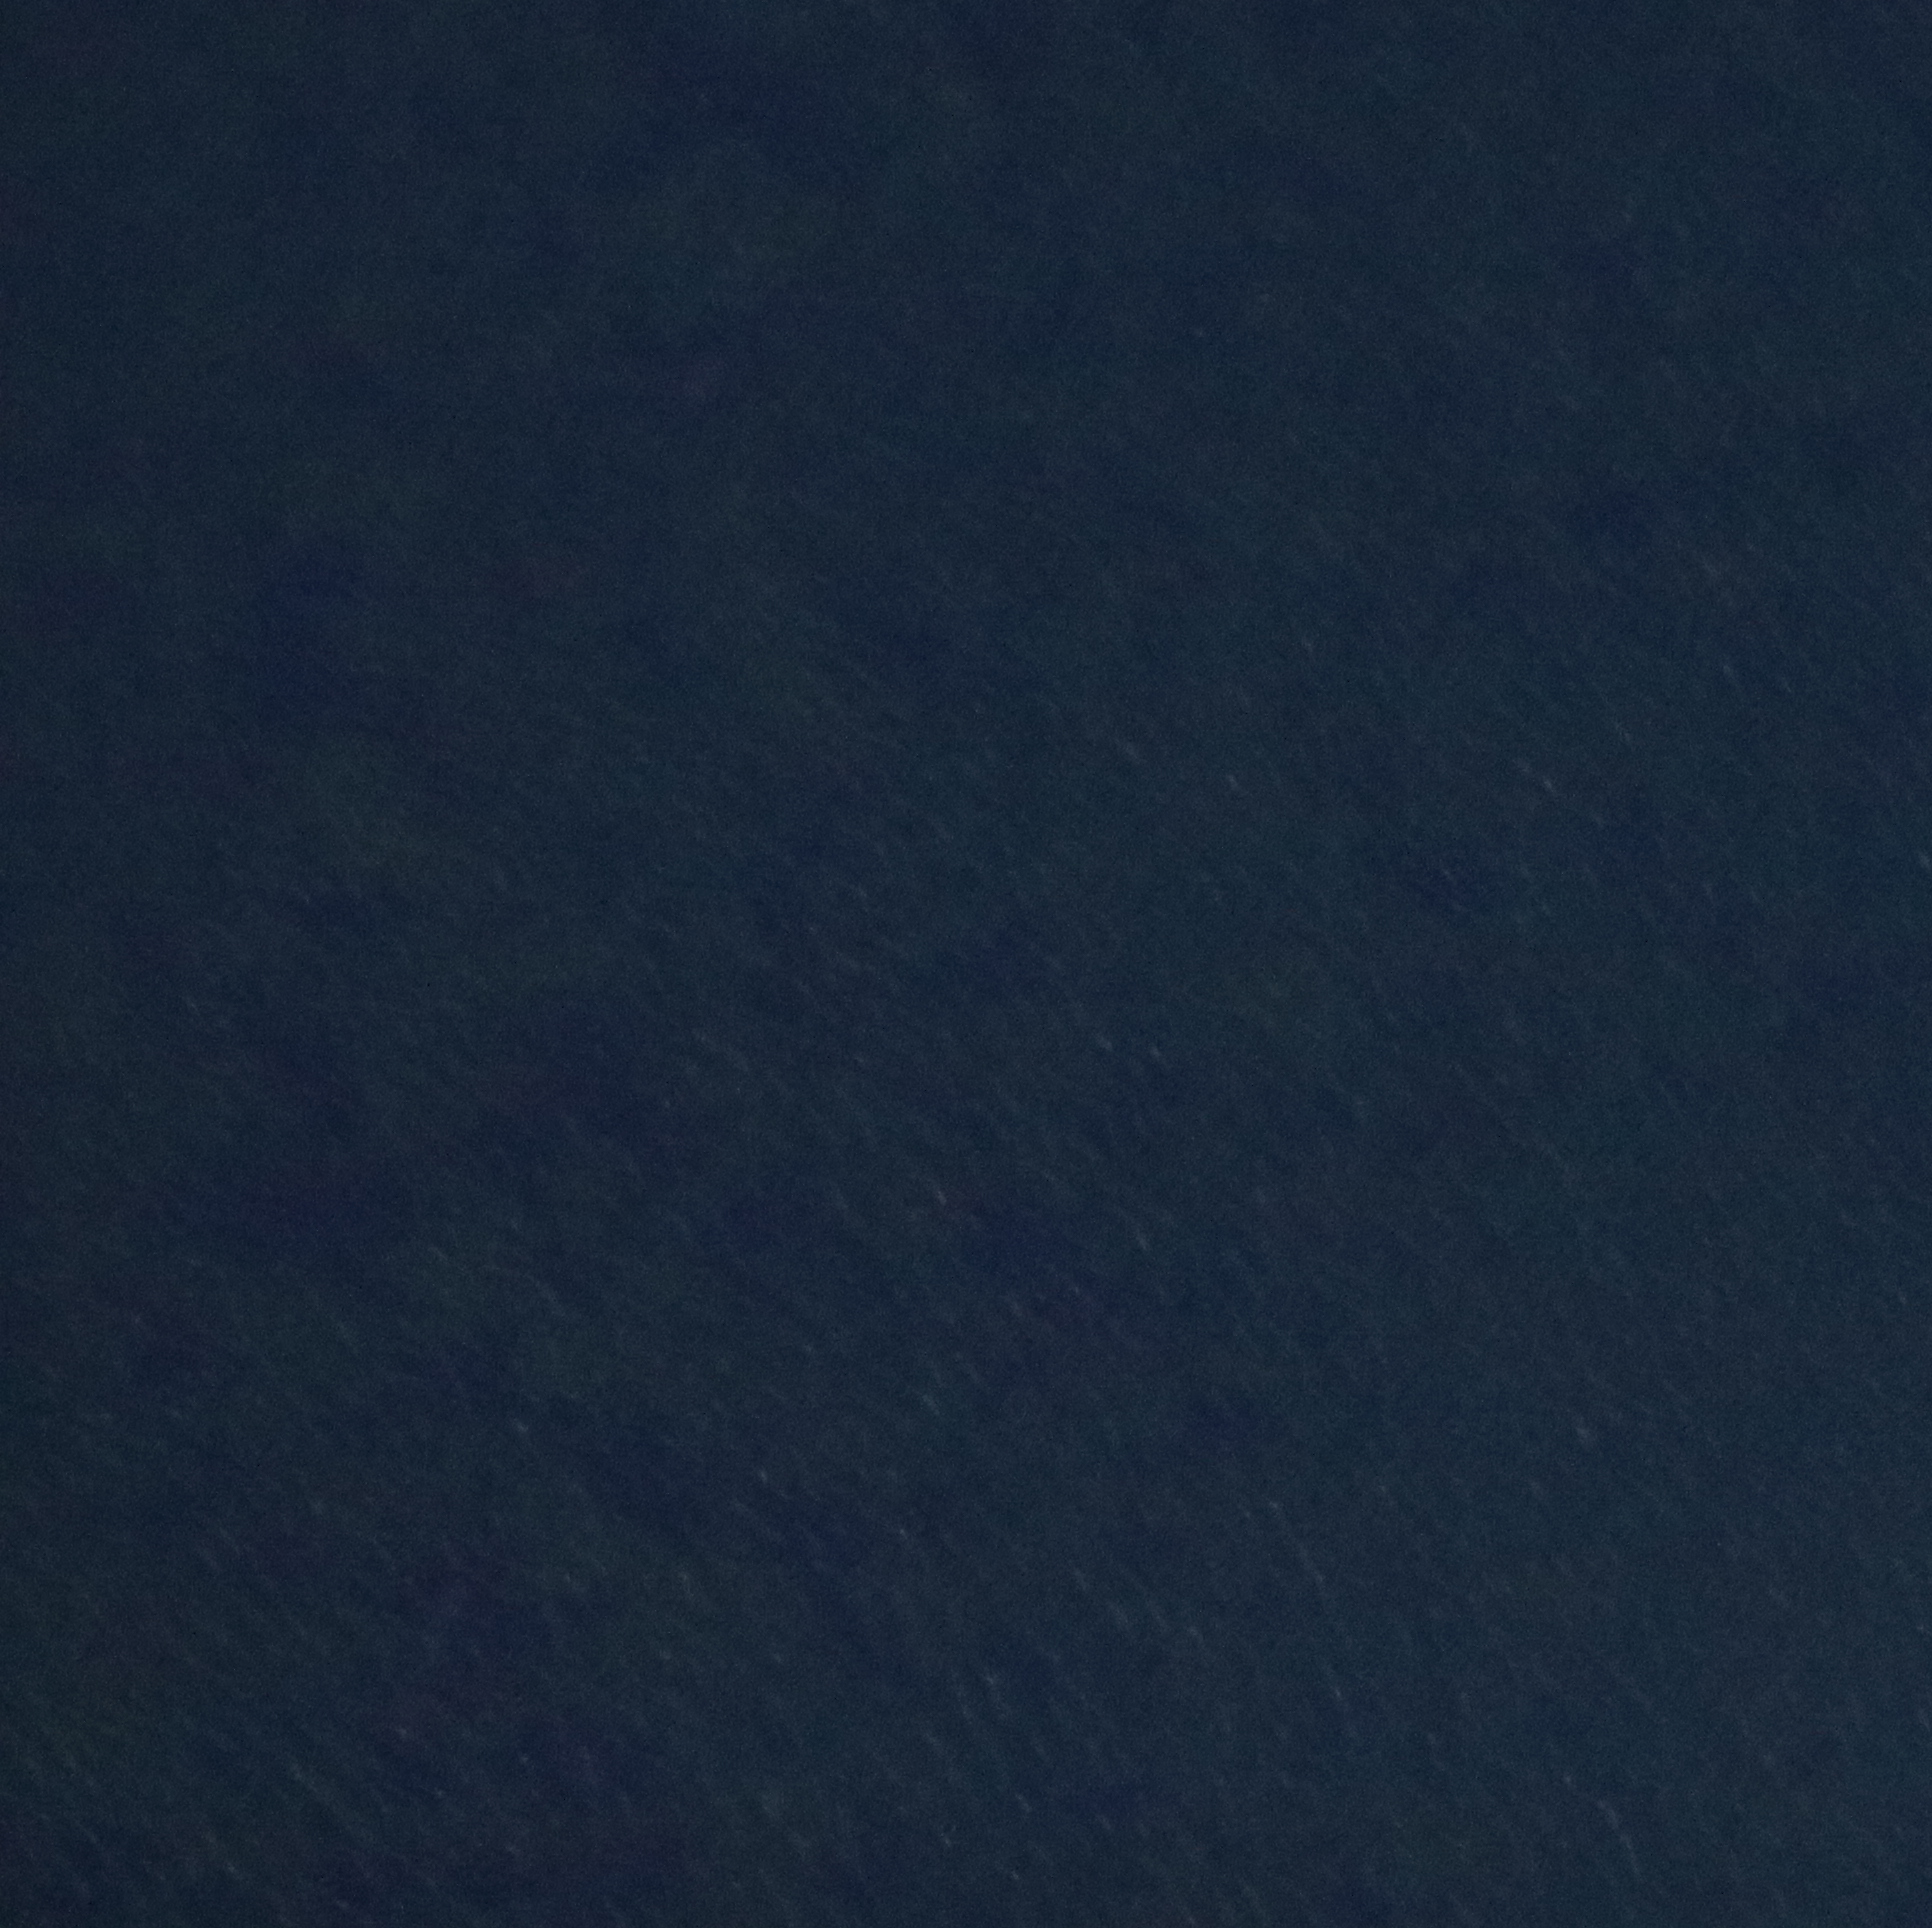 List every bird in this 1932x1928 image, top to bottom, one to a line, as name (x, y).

None